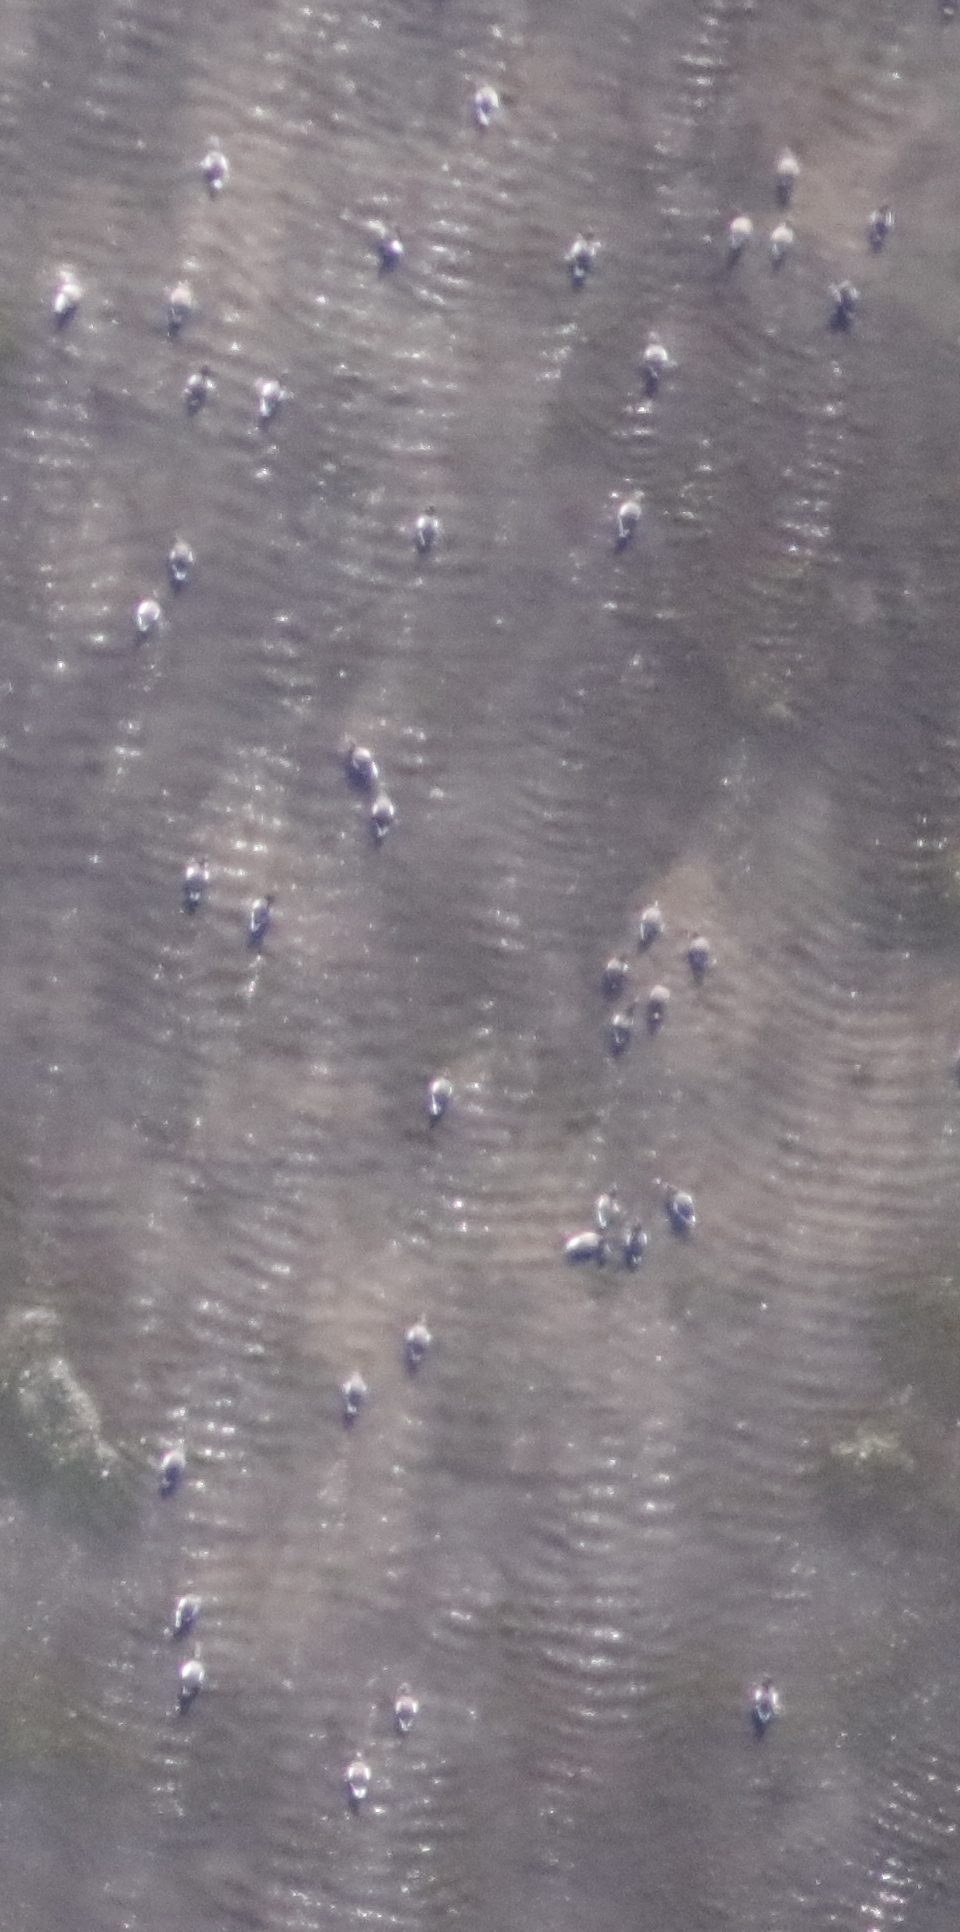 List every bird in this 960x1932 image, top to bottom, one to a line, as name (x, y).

brant (483, 109)
brant (212, 166)
brant (788, 172)
brant (889, 224)
brant (741, 238)
brant (785, 240)
brant (385, 249)
brant (575, 261)
brant (64, 300)
brant (189, 308)
brant (847, 308)
brant (660, 366)
brant (189, 394)
brant (269, 394)
brant (624, 513)
brant (430, 532)
brant (177, 555)
brant (151, 616)
brant (369, 756)
brant (375, 818)
brant (198, 896)
brant (655, 922)
brant (263, 925)
brant (706, 956)
brant (615, 975)
brant (656, 1007)
brant (625, 1030)
brant (434, 1096)
brant (609, 1206)
brant (686, 1210)
brant (593, 1242)
brant (642, 1252)
brant (414, 1344)
brant (354, 1387)
brant (178, 1458)
brant (176, 1622)
brant (199, 1683)
brant (766, 1701)
brant (407, 1714)
brant (368, 1778)